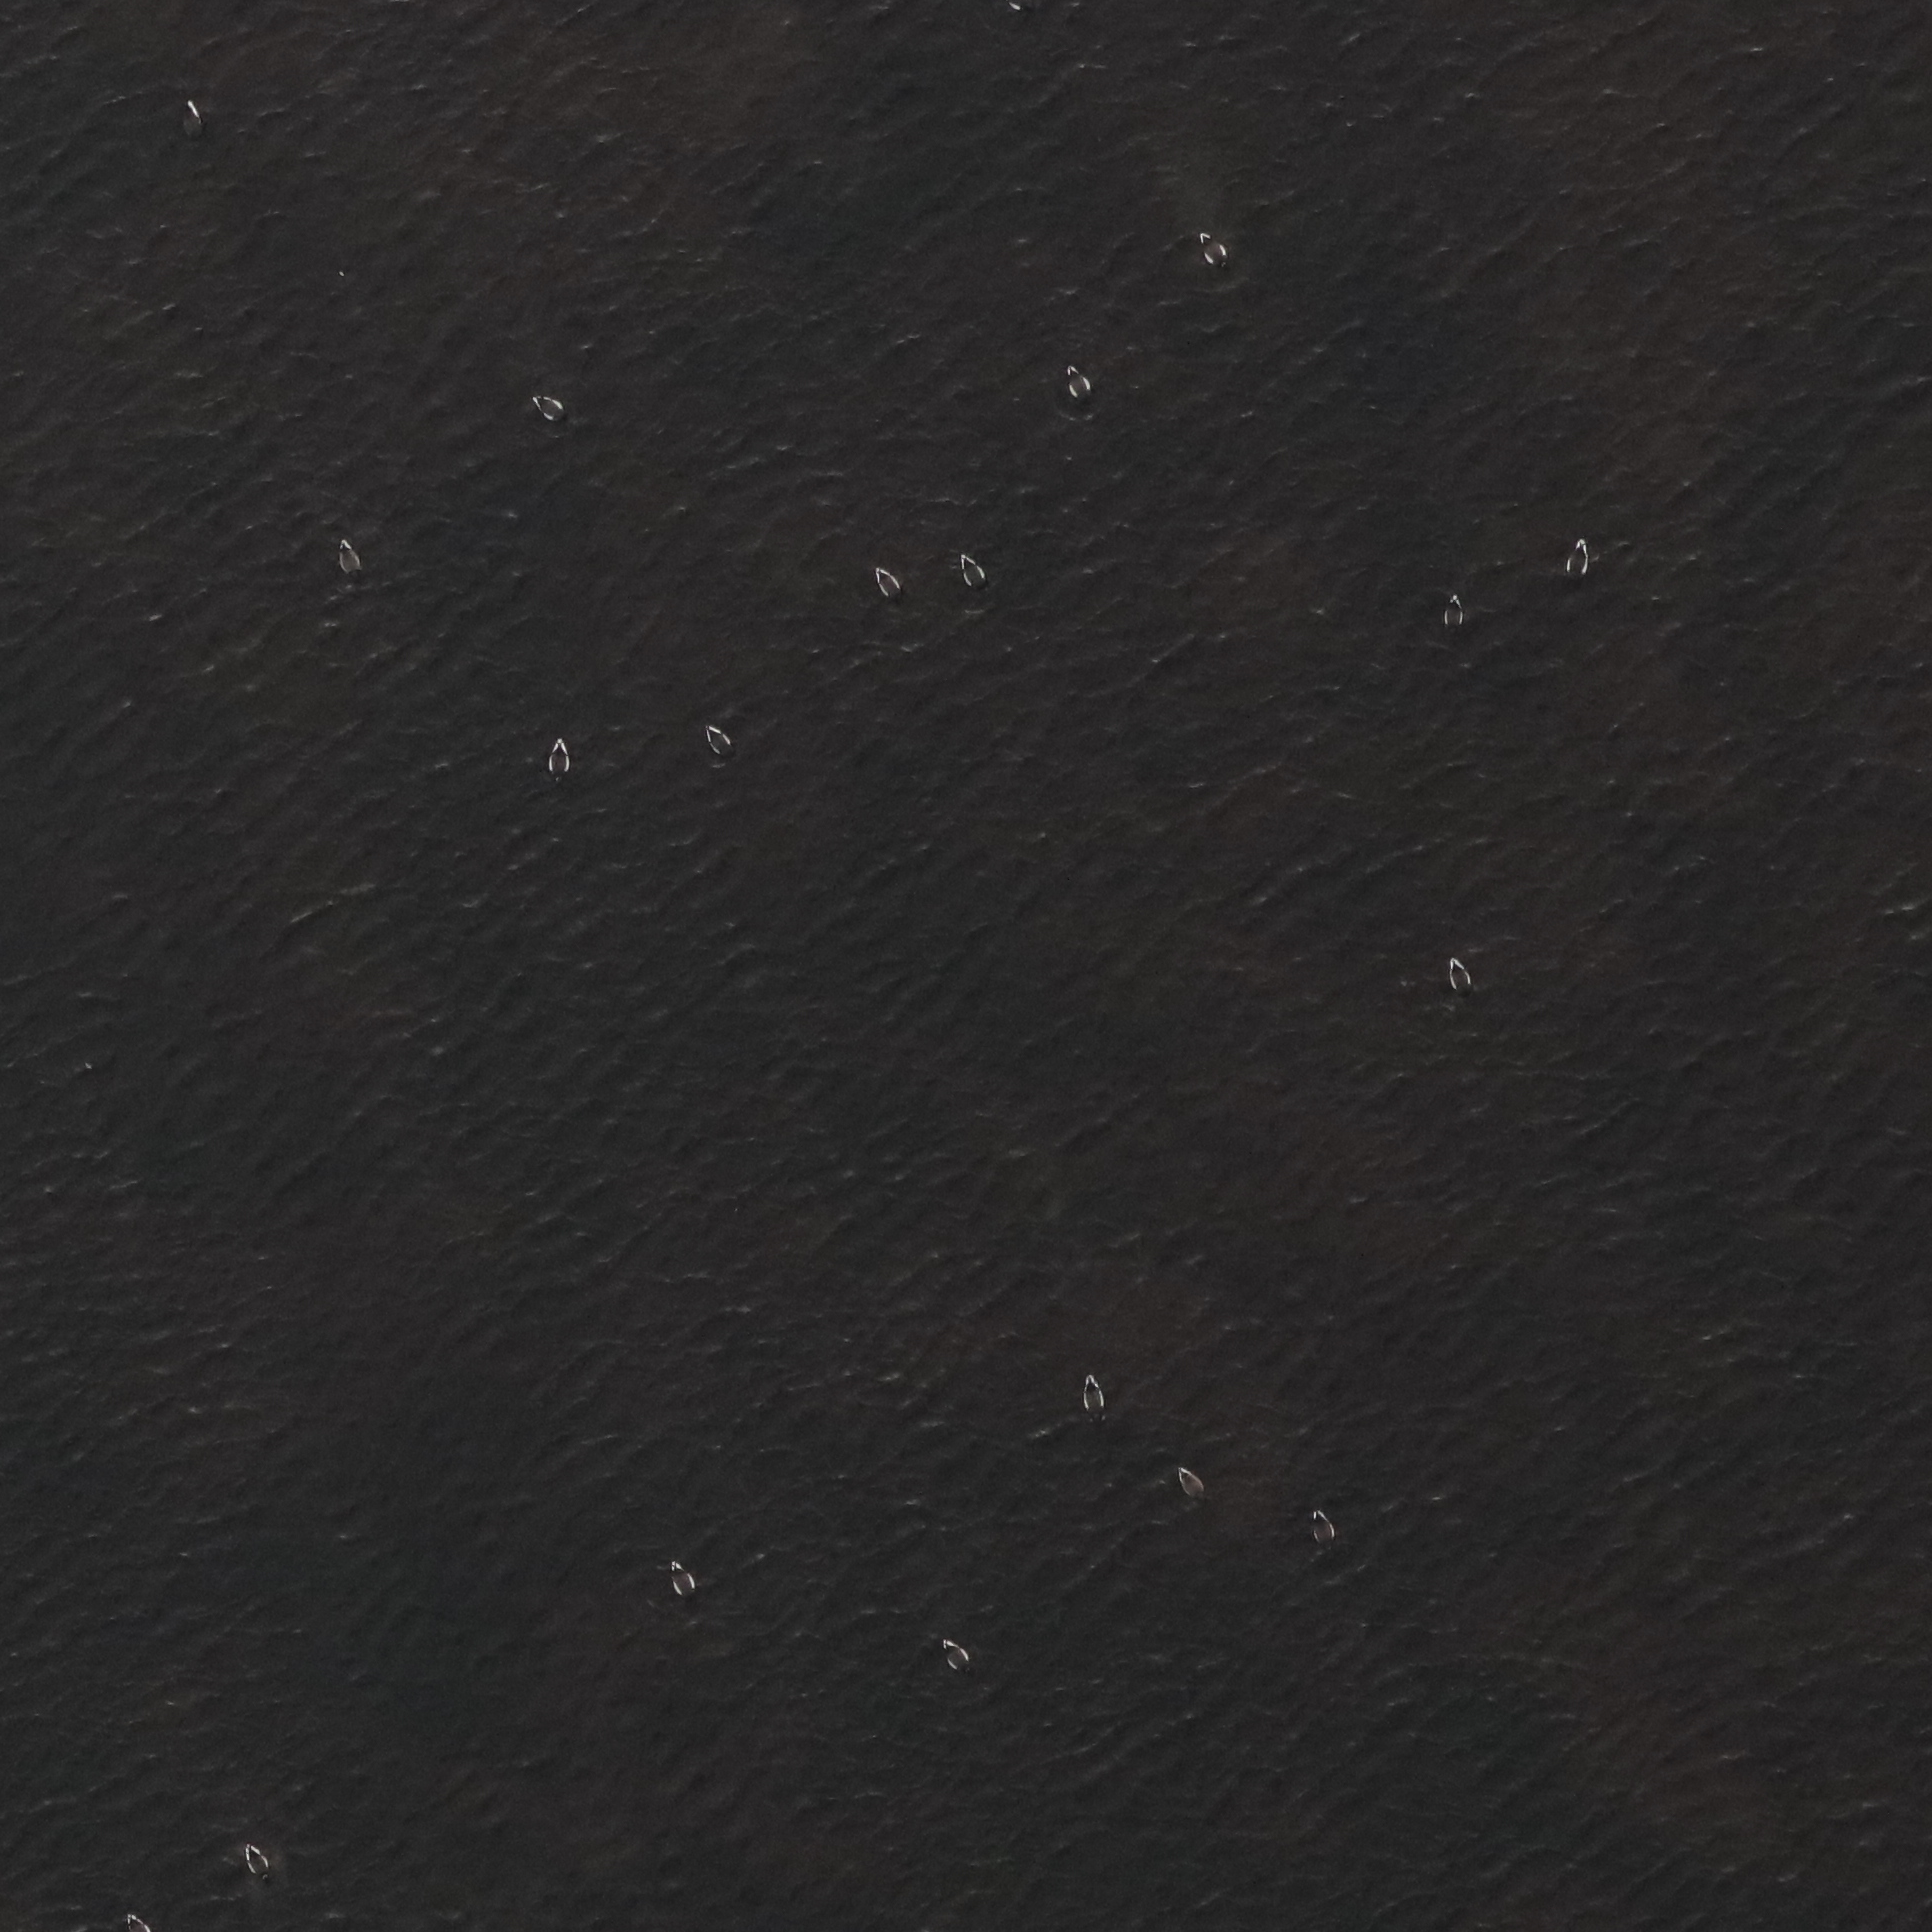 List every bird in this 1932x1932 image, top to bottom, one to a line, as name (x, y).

brant (195, 122)
brant (1214, 253)
brant (1077, 383)
brant (551, 408)
brant (1579, 561)
brant (349, 562)
brant (972, 572)
brant (890, 585)
brant (1454, 613)
brant (719, 743)
brant (558, 760)
brant (1460, 979)
brant (1093, 1397)
brant (1192, 1482)
brant (1325, 1528)
brant (681, 1580)
brant (956, 1654)
brant (258, 1862)
brant (138, 1930)